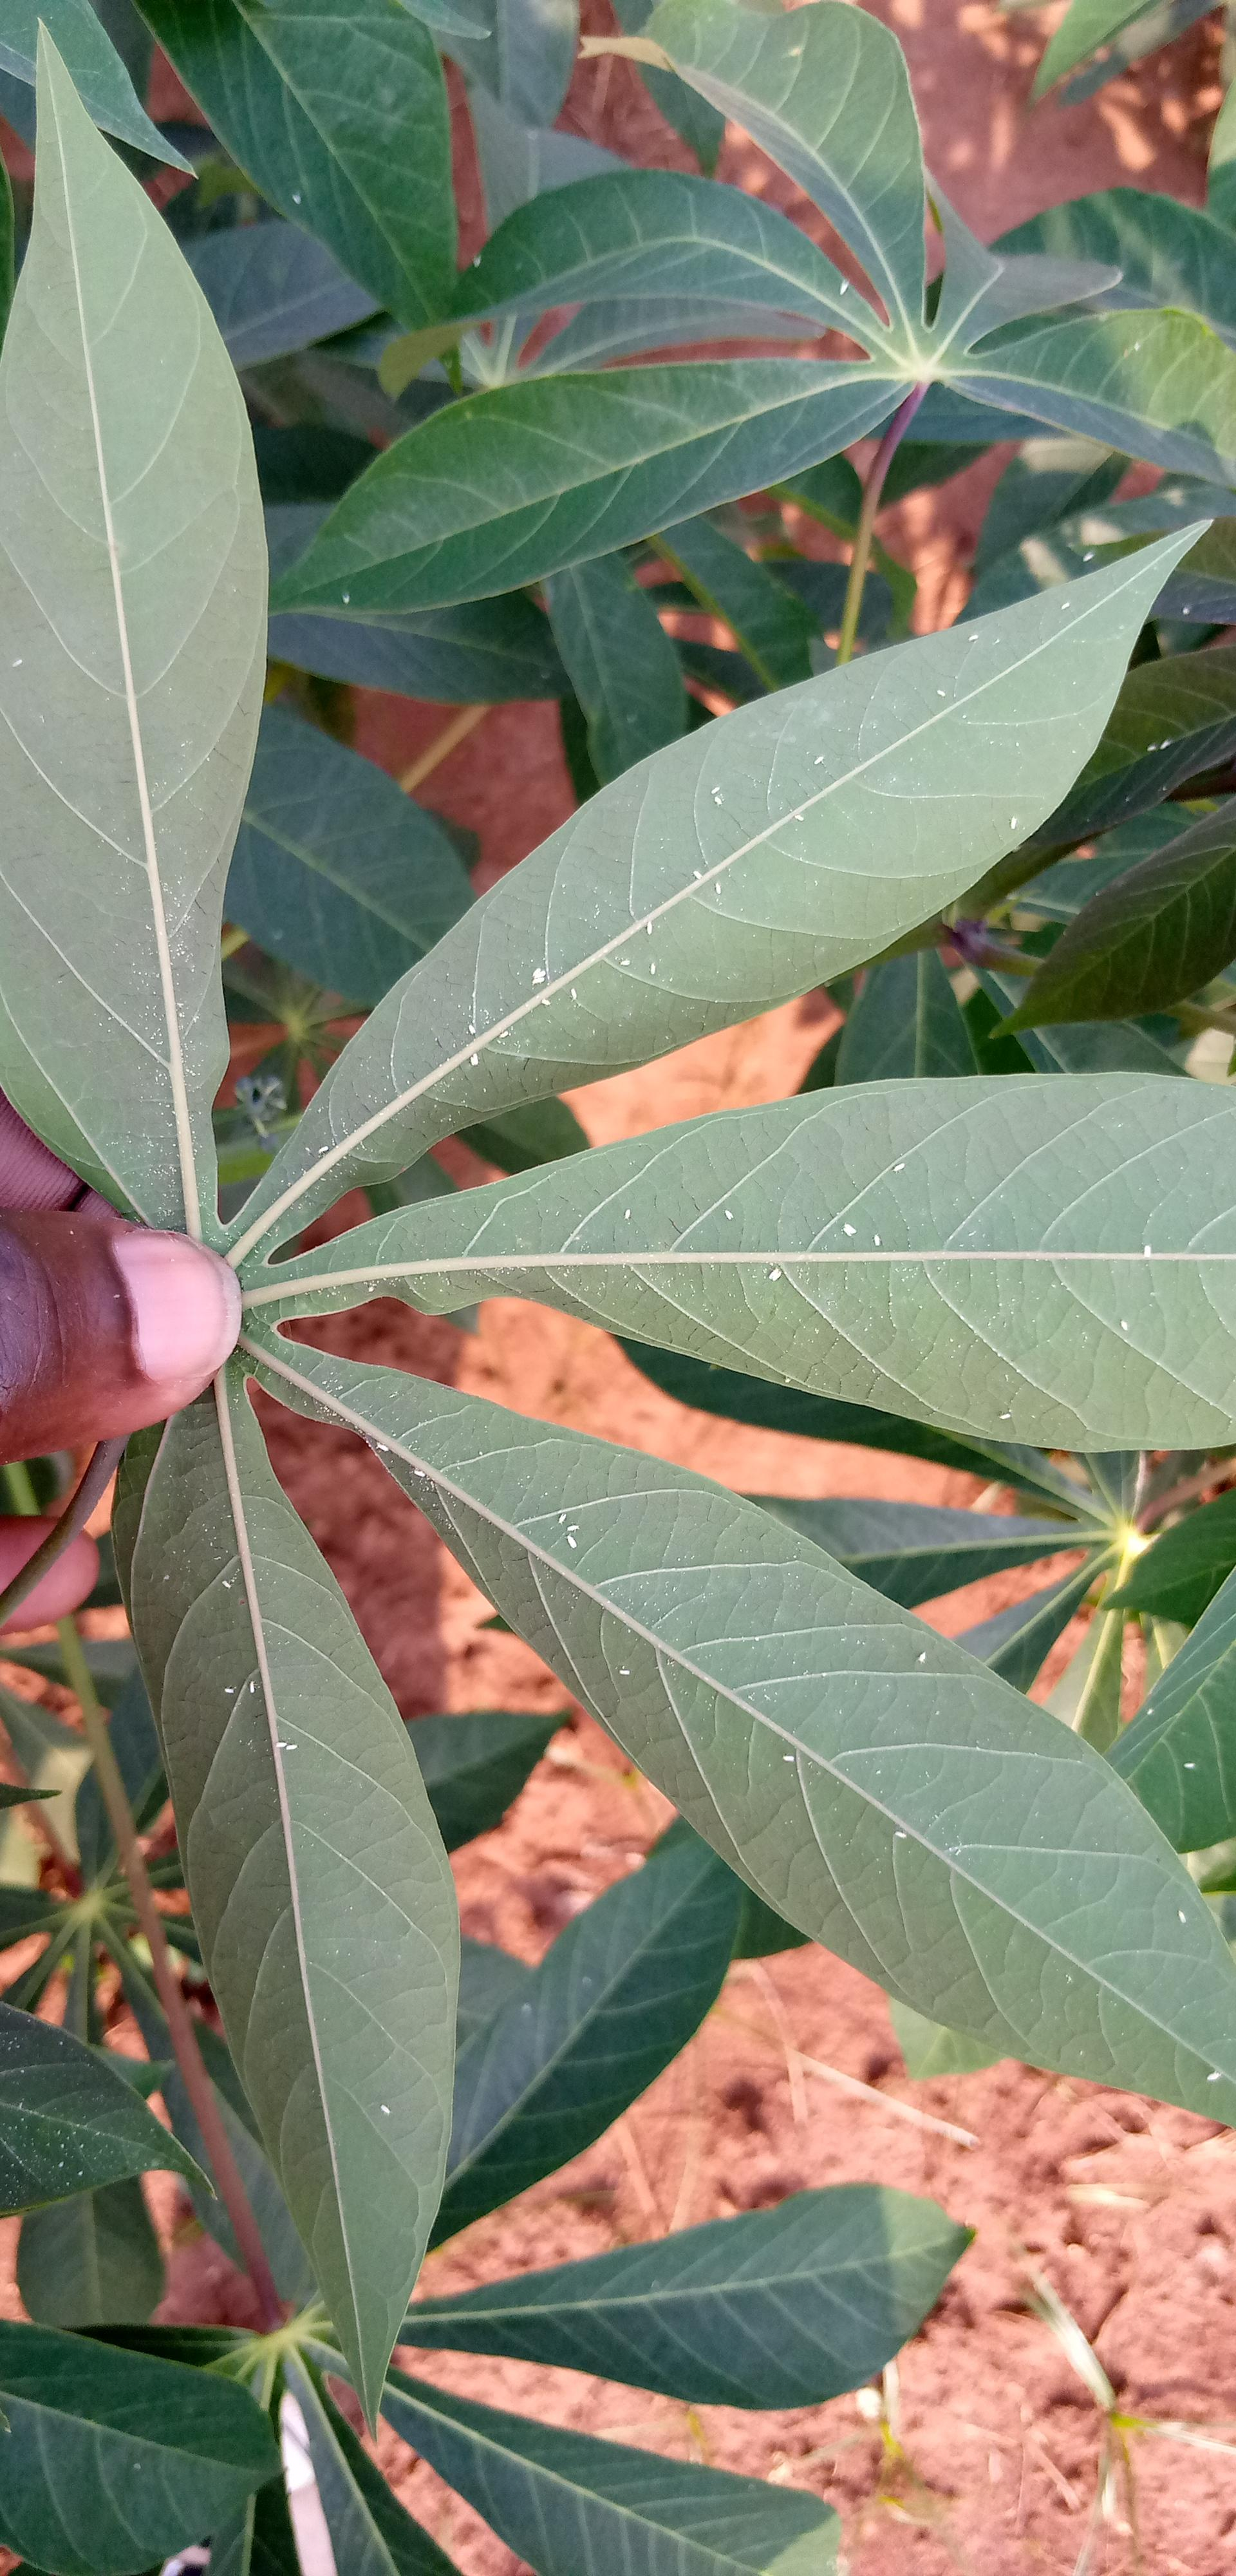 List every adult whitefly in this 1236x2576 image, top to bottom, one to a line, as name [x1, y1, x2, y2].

whitefly [289, 191, 304, 207]
whitefly [471, 254, 484, 271]
whitefly [837, 278, 851, 298]
whitefly [1081, 551, 1095, 563]
whitefly [340, 592, 352, 606]
whitefly [1060, 601, 1072, 611]
whitefly [1181, 604, 1192, 617]
whitefly [967, 633, 982, 642]
whitefly [10, 658, 26, 669]
whitefly [935, 688, 947, 698]
whitefly [1158, 738, 1174, 751]
whitefly [1145, 743, 1159, 755]
whitefly [812, 754, 825, 766]
whitefly [710, 784, 720, 795]
whitefly [713, 795, 723, 808]
whitefly [792, 814, 807, 823]
whitefly [1008, 815, 1019, 832]
whitefly [691, 869, 704, 880]
whitefly [714, 882, 724, 896]
whitefly [646, 920, 653, 936]
whitefly [618, 958, 632, 968]
whitefly [648, 961, 660, 977]
whitefly [530, 965, 547, 986]
whitefly [568, 987, 579, 1003]
whitefly [539, 998, 552, 1007]
whitefly [467, 1023, 478, 1036]
whitefly [499, 1029, 510, 1040]
whitefly [469, 1052, 481, 1067]
whitefly [317, 1144, 330, 1155]
whitefly [892, 1162, 908, 1174]
whitefly [624, 1207, 632, 1222]
whitefly [723, 1207, 736, 1222]
whitefly [841, 1222, 857, 1238]
whitefly [872, 1232, 881, 1248]
whitefly [1141, 1244, 1154, 1258]
whitefly [767, 1266, 782, 1282]
whitefly [1119, 1319, 1131, 1332]
whitefly [997, 1412, 1011, 1421]
whitefly [374, 1441, 390, 1452]
whitefly [412, 1468, 427, 1478]
whitefly [557, 1511, 568, 1526]
whitefly [566, 1523, 581, 1533]
whitefly [566, 1534, 578, 1549]
whitefly [220, 1578, 233, 1589]
whitefly [917, 1650, 928, 1666]
whitefly [617, 1667, 632, 1677]
whitefly [248, 1679, 257, 1694]
whitefly [223, 1685, 235, 1694]
whitefly [1146, 1707, 1154, 1718]
whitefly [275, 1740, 286, 1748]
whitefly [285, 1743, 299, 1751]
whitefly [781, 1754, 796, 1763]
whitefly [1182, 1761, 1199, 1770]
whitefly [893, 1830, 907, 1840]
whitefly [1177, 1909, 1188, 1925]
whitefly [1205, 2068, 1221, 2086]
whitefly [379, 2103, 393, 2116]